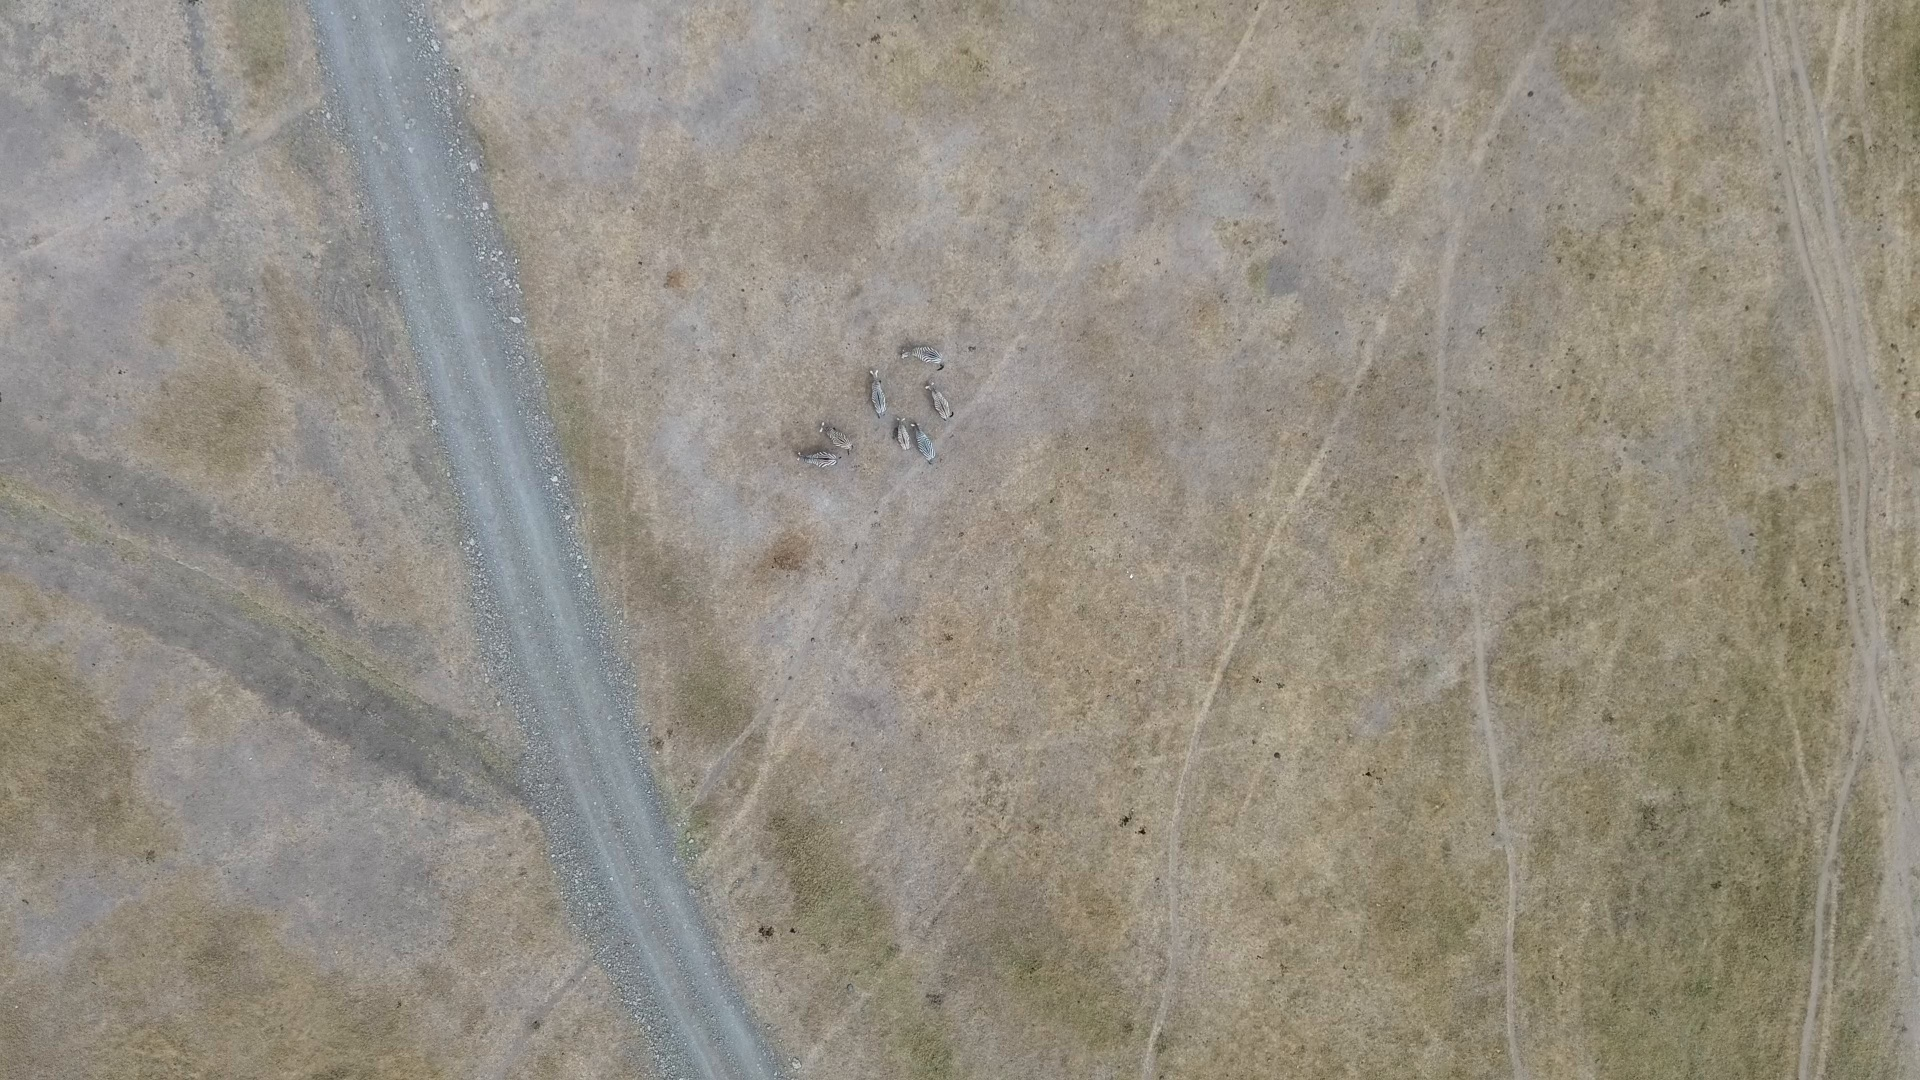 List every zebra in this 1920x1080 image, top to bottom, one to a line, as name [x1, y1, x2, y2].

zebra [898, 345, 943, 364]
zebra [869, 369, 887, 414]
zebra [924, 380, 950, 420]
zebra [895, 416, 911, 450]
zebra [912, 421, 935, 462]
zebra [819, 422, 853, 450]
zebra [796, 451, 838, 467]